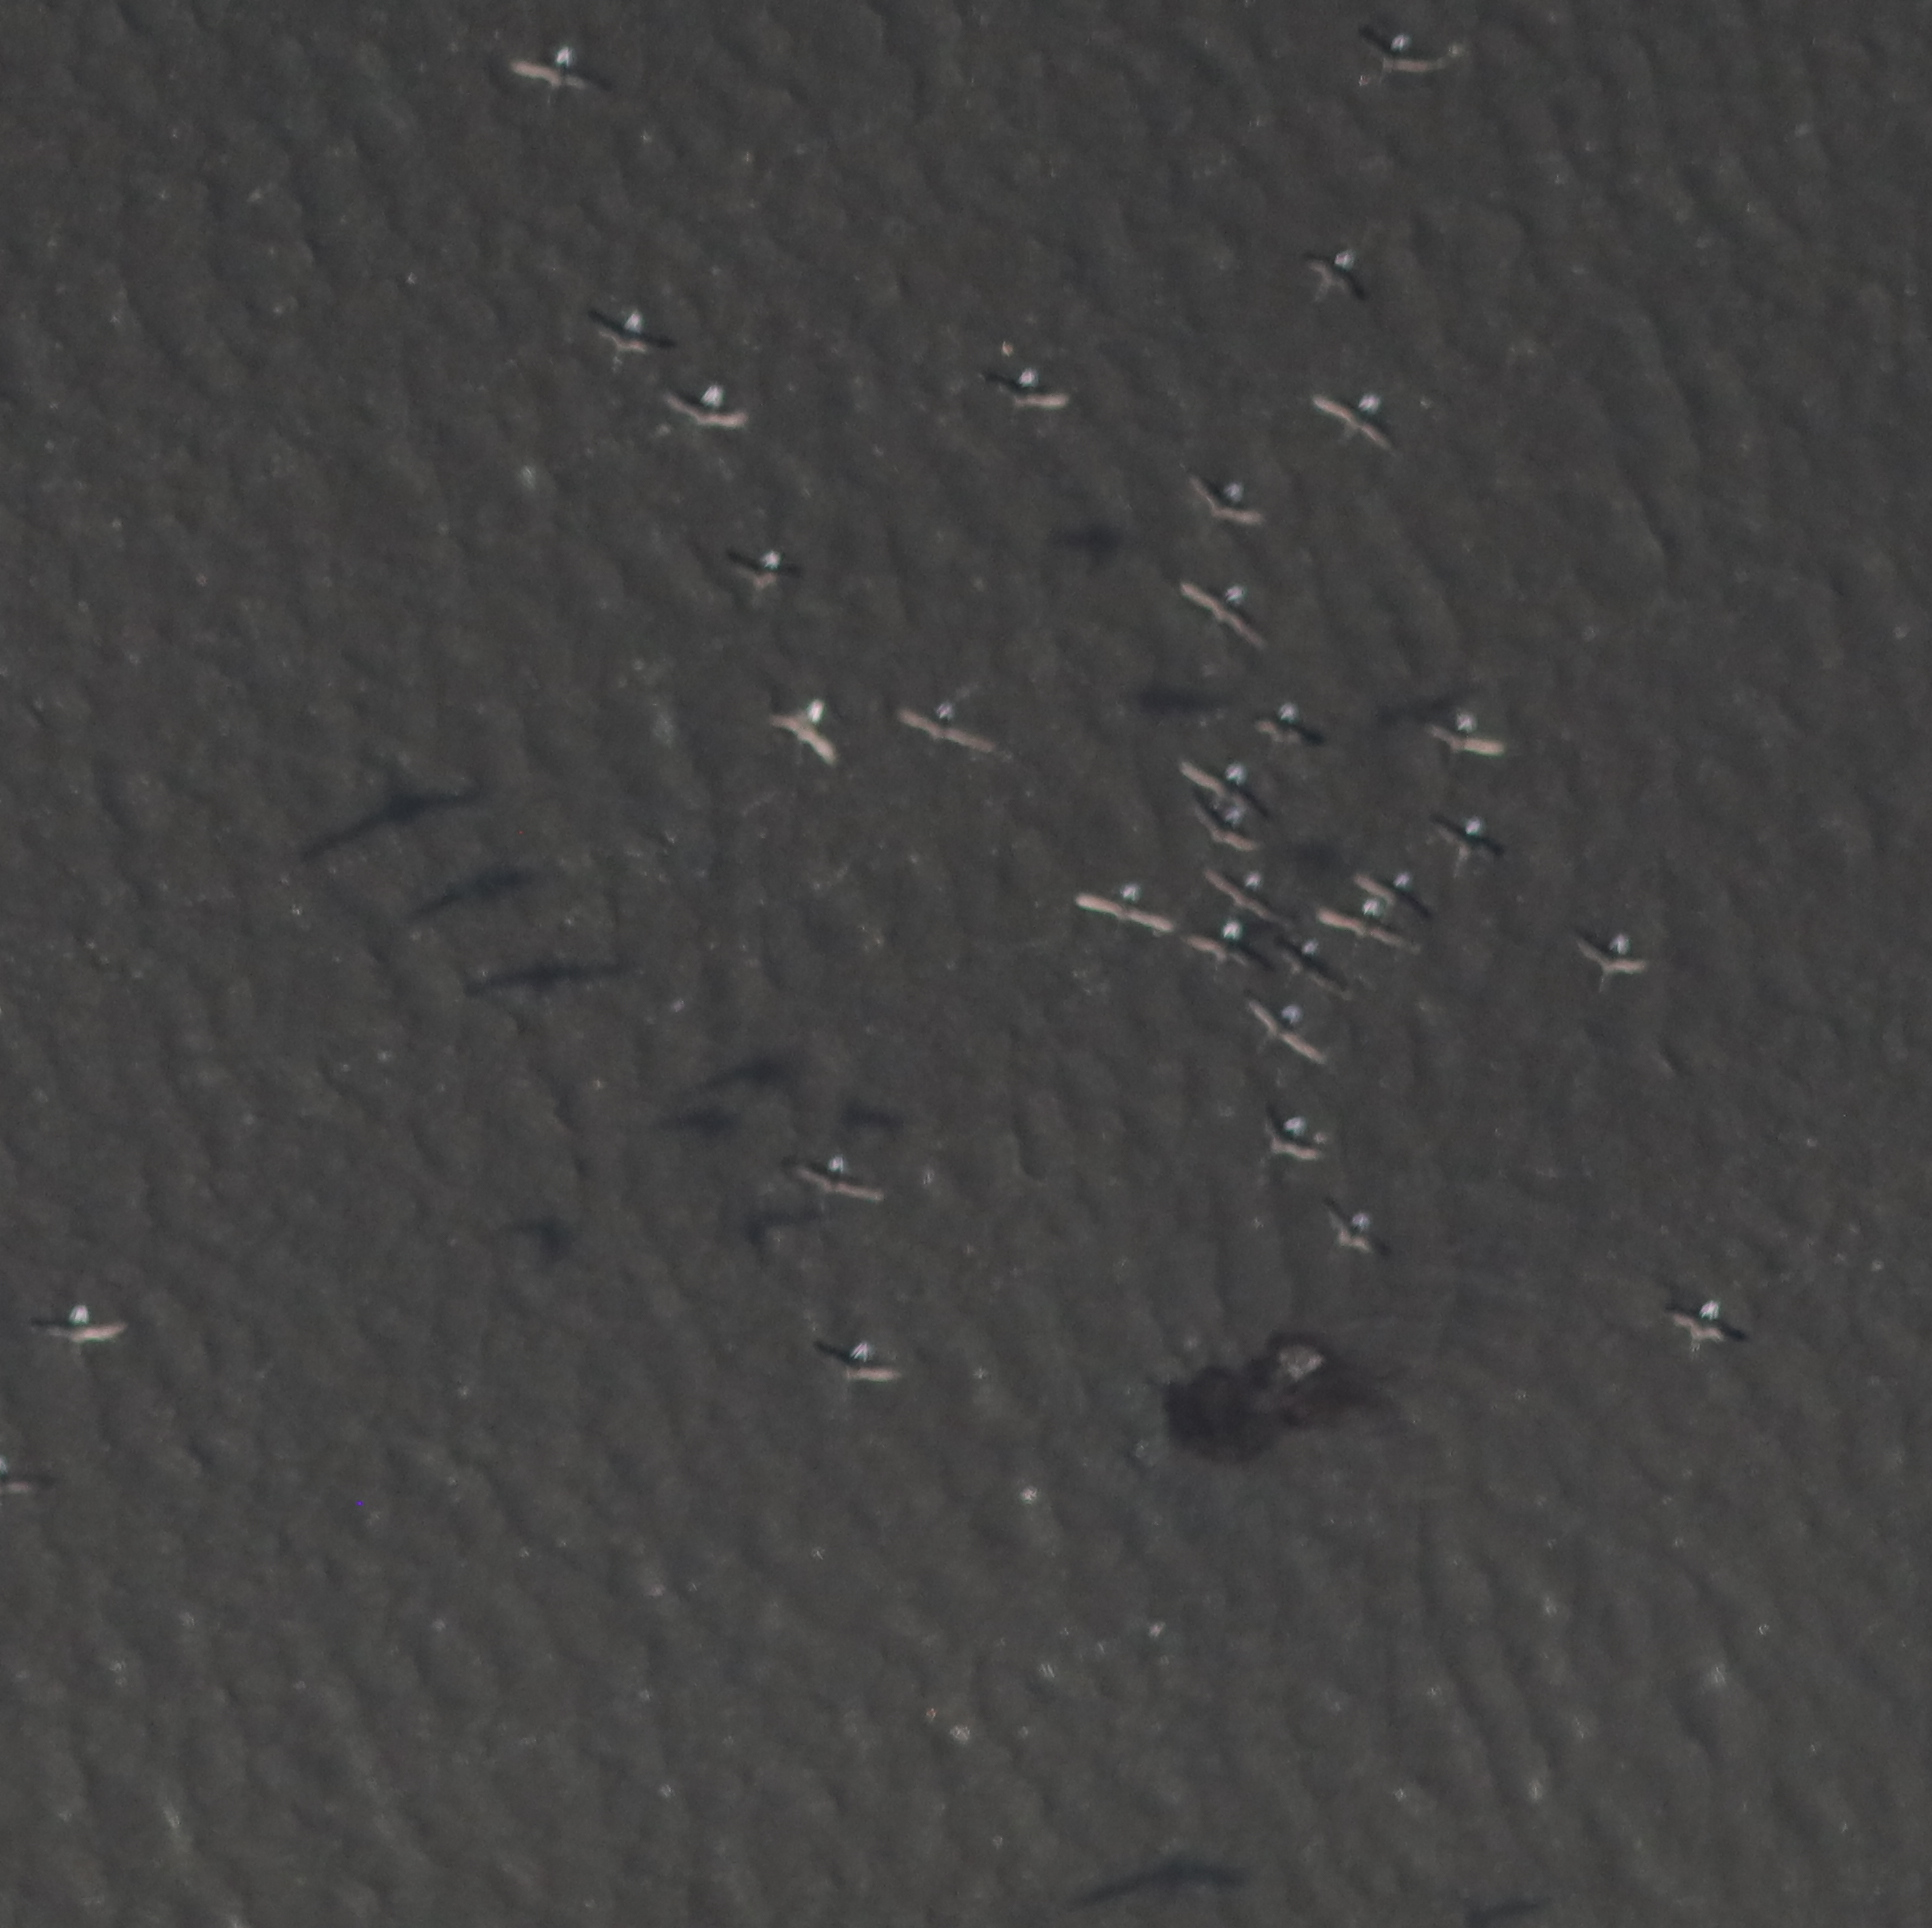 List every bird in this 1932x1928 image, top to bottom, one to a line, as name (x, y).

brant (1388, 55)
brant (559, 76)
brant (1334, 270)
brant (626, 346)
brant (1021, 388)
brant (698, 407)
brant (1352, 420)
brant (1221, 507)
brant (762, 572)
brant (1228, 614)
brant (804, 724)
brant (1283, 730)
brant (938, 734)
brant (1459, 742)
brant (1226, 788)
brant (1223, 835)
brant (1470, 840)
brant (1399, 895)
brant (1244, 898)
brant (1128, 911)
brant (1357, 923)
brant (1223, 937)
brant (1299, 965)
brant (1611, 965)
brant (1283, 1031)
brant (1278, 1136)
brant (827, 1183)
brant (1354, 1231)
brant (77, 1327)
brant (1702, 1330)
brant (856, 1366)